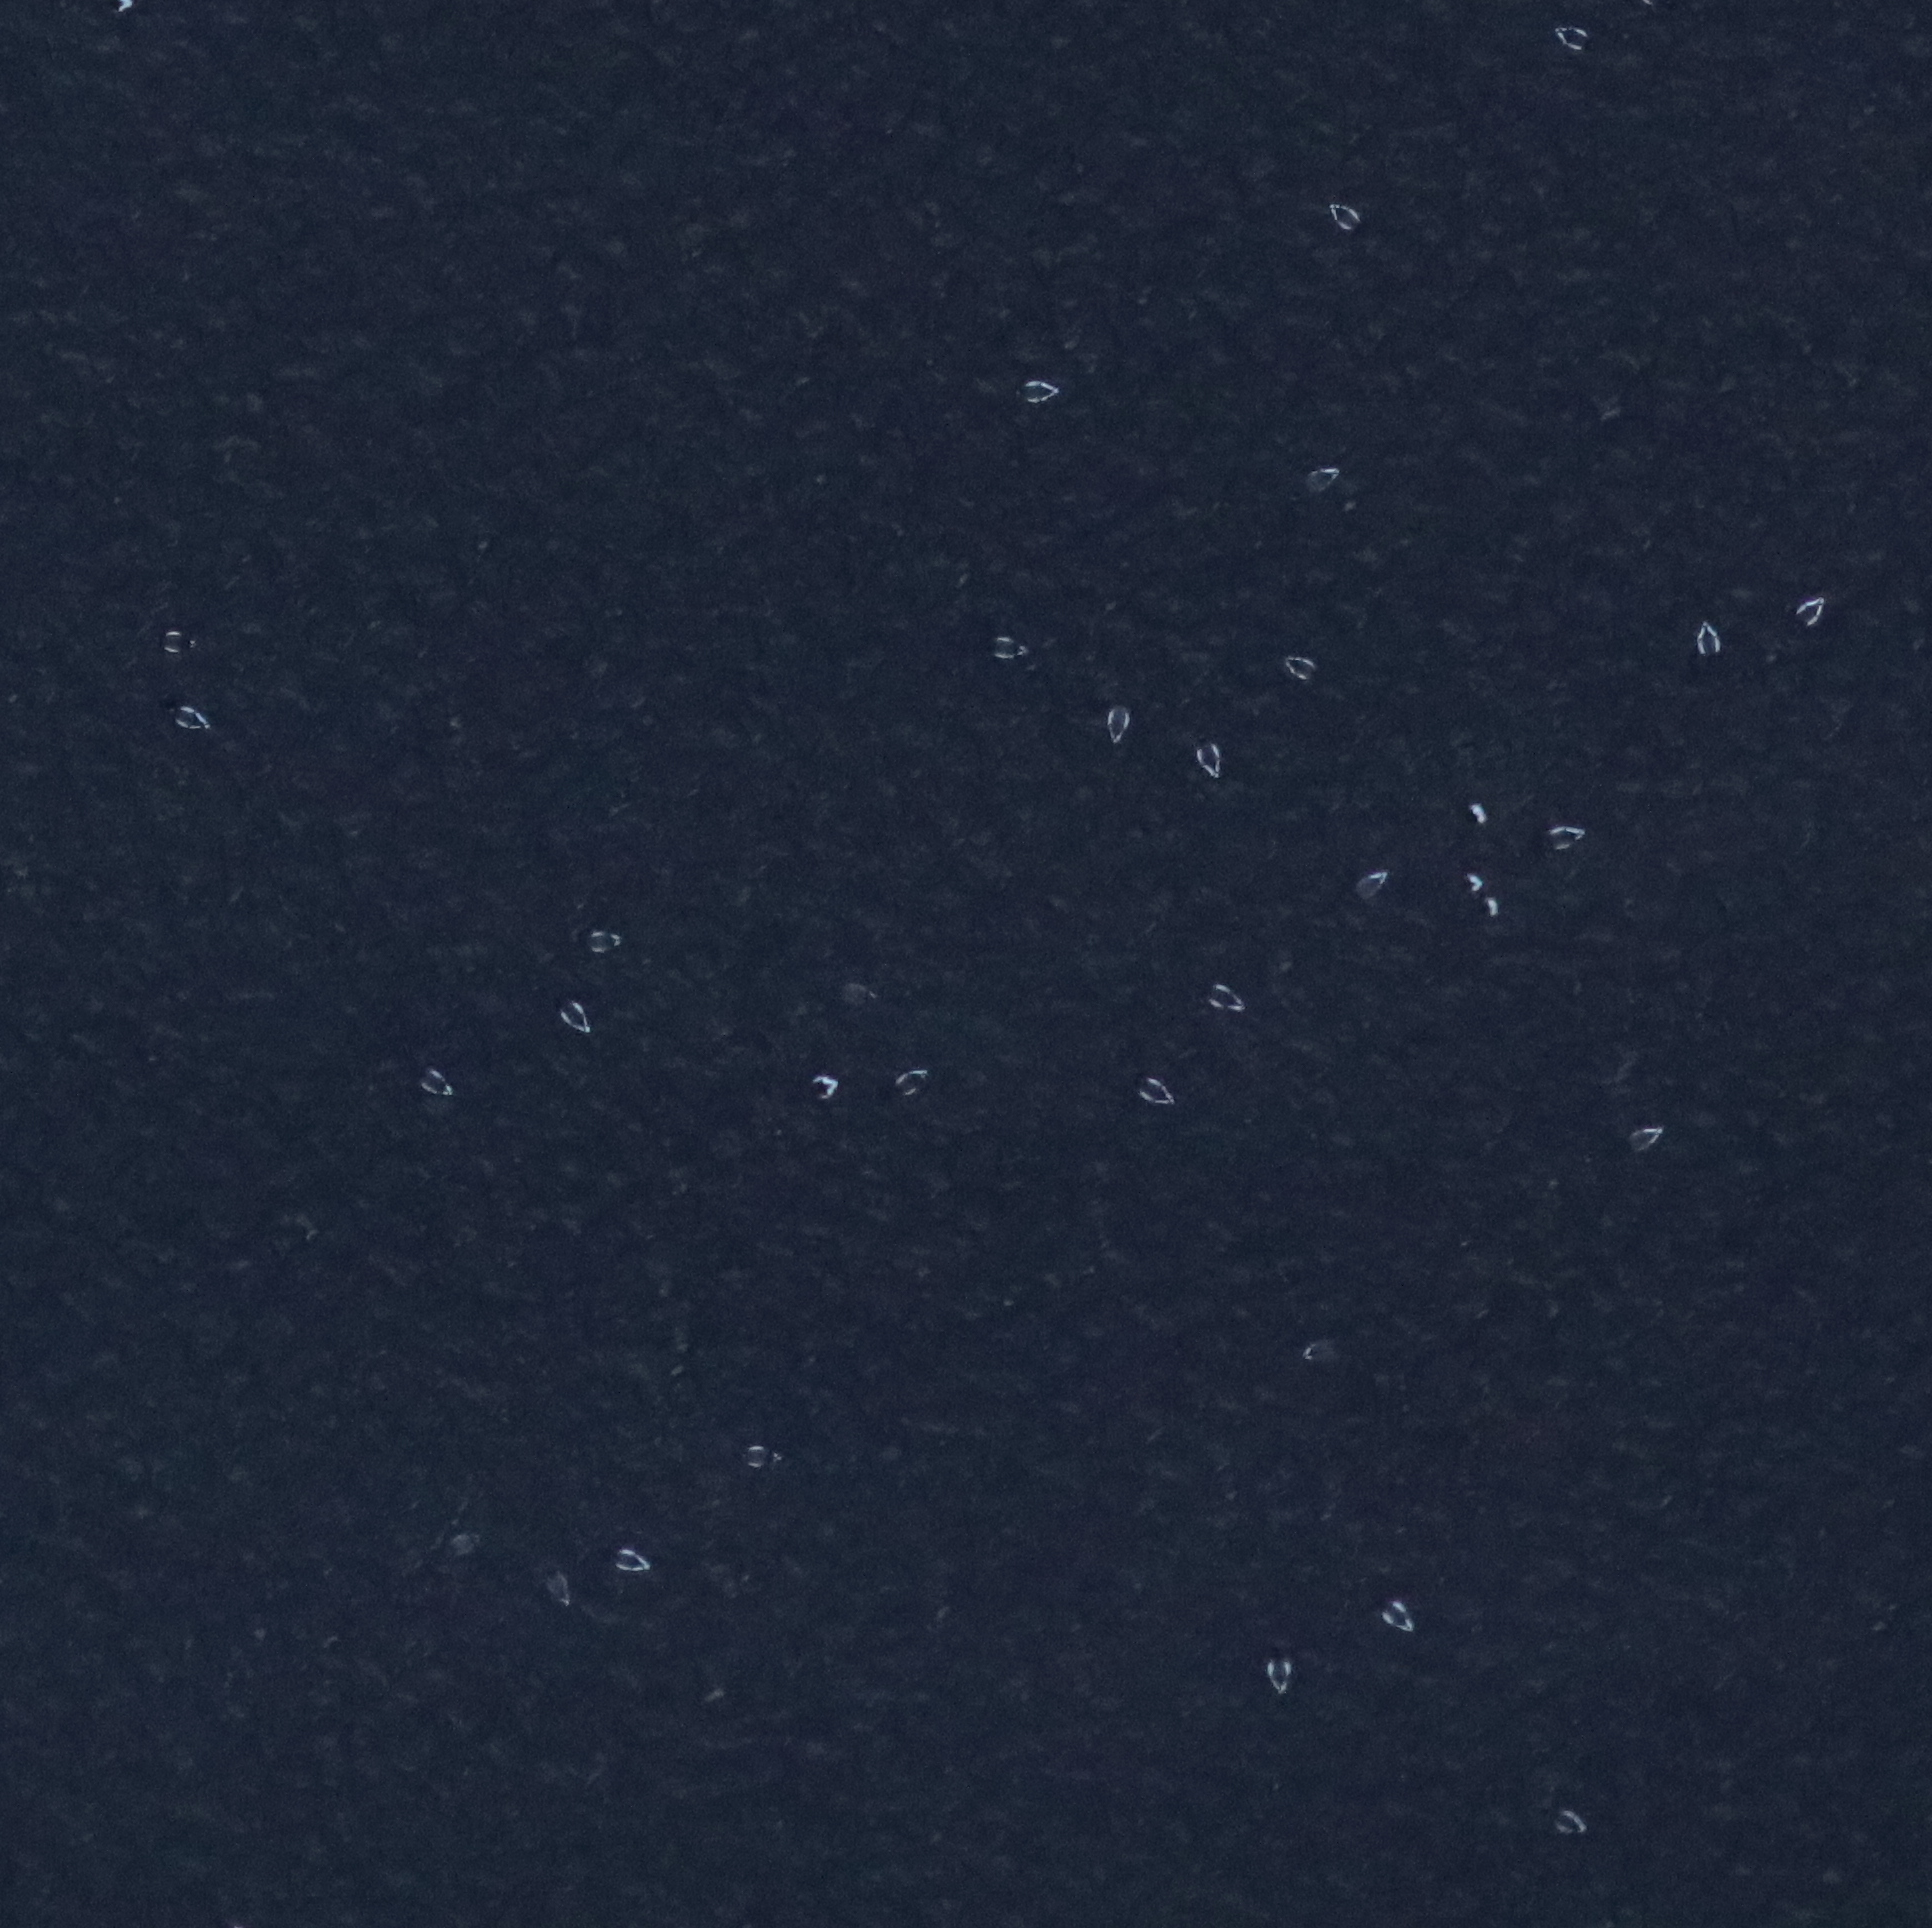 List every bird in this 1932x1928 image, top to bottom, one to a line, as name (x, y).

brant (111, 0)
brant (1573, 38)
brant (1347, 218)
brant (1034, 392)
brant (1322, 478)
brant (1807, 613)
brant (1708, 642)
brant (175, 643)
brant (1006, 649)
brant (1302, 669)
brant (188, 718)
brant (1117, 720)
brant (1207, 759)
brant (1469, 818)
brant (1562, 840)
brant (1469, 882)
brant (1368, 888)
brant (1488, 905)
brant (599, 941)
brant (856, 991)
brant (1222, 999)
brant (574, 1015)
brant (433, 1083)
brant (908, 1083)
brant (819, 1087)
brant (1152, 1091)
brant (1642, 1140)
brant (1324, 1353)
brant (756, 1458)
brant (463, 1542)
brant (627, 1561)
brant (561, 1588)
brant (1396, 1615)
brant (1279, 1671)
brant (1567, 1822)